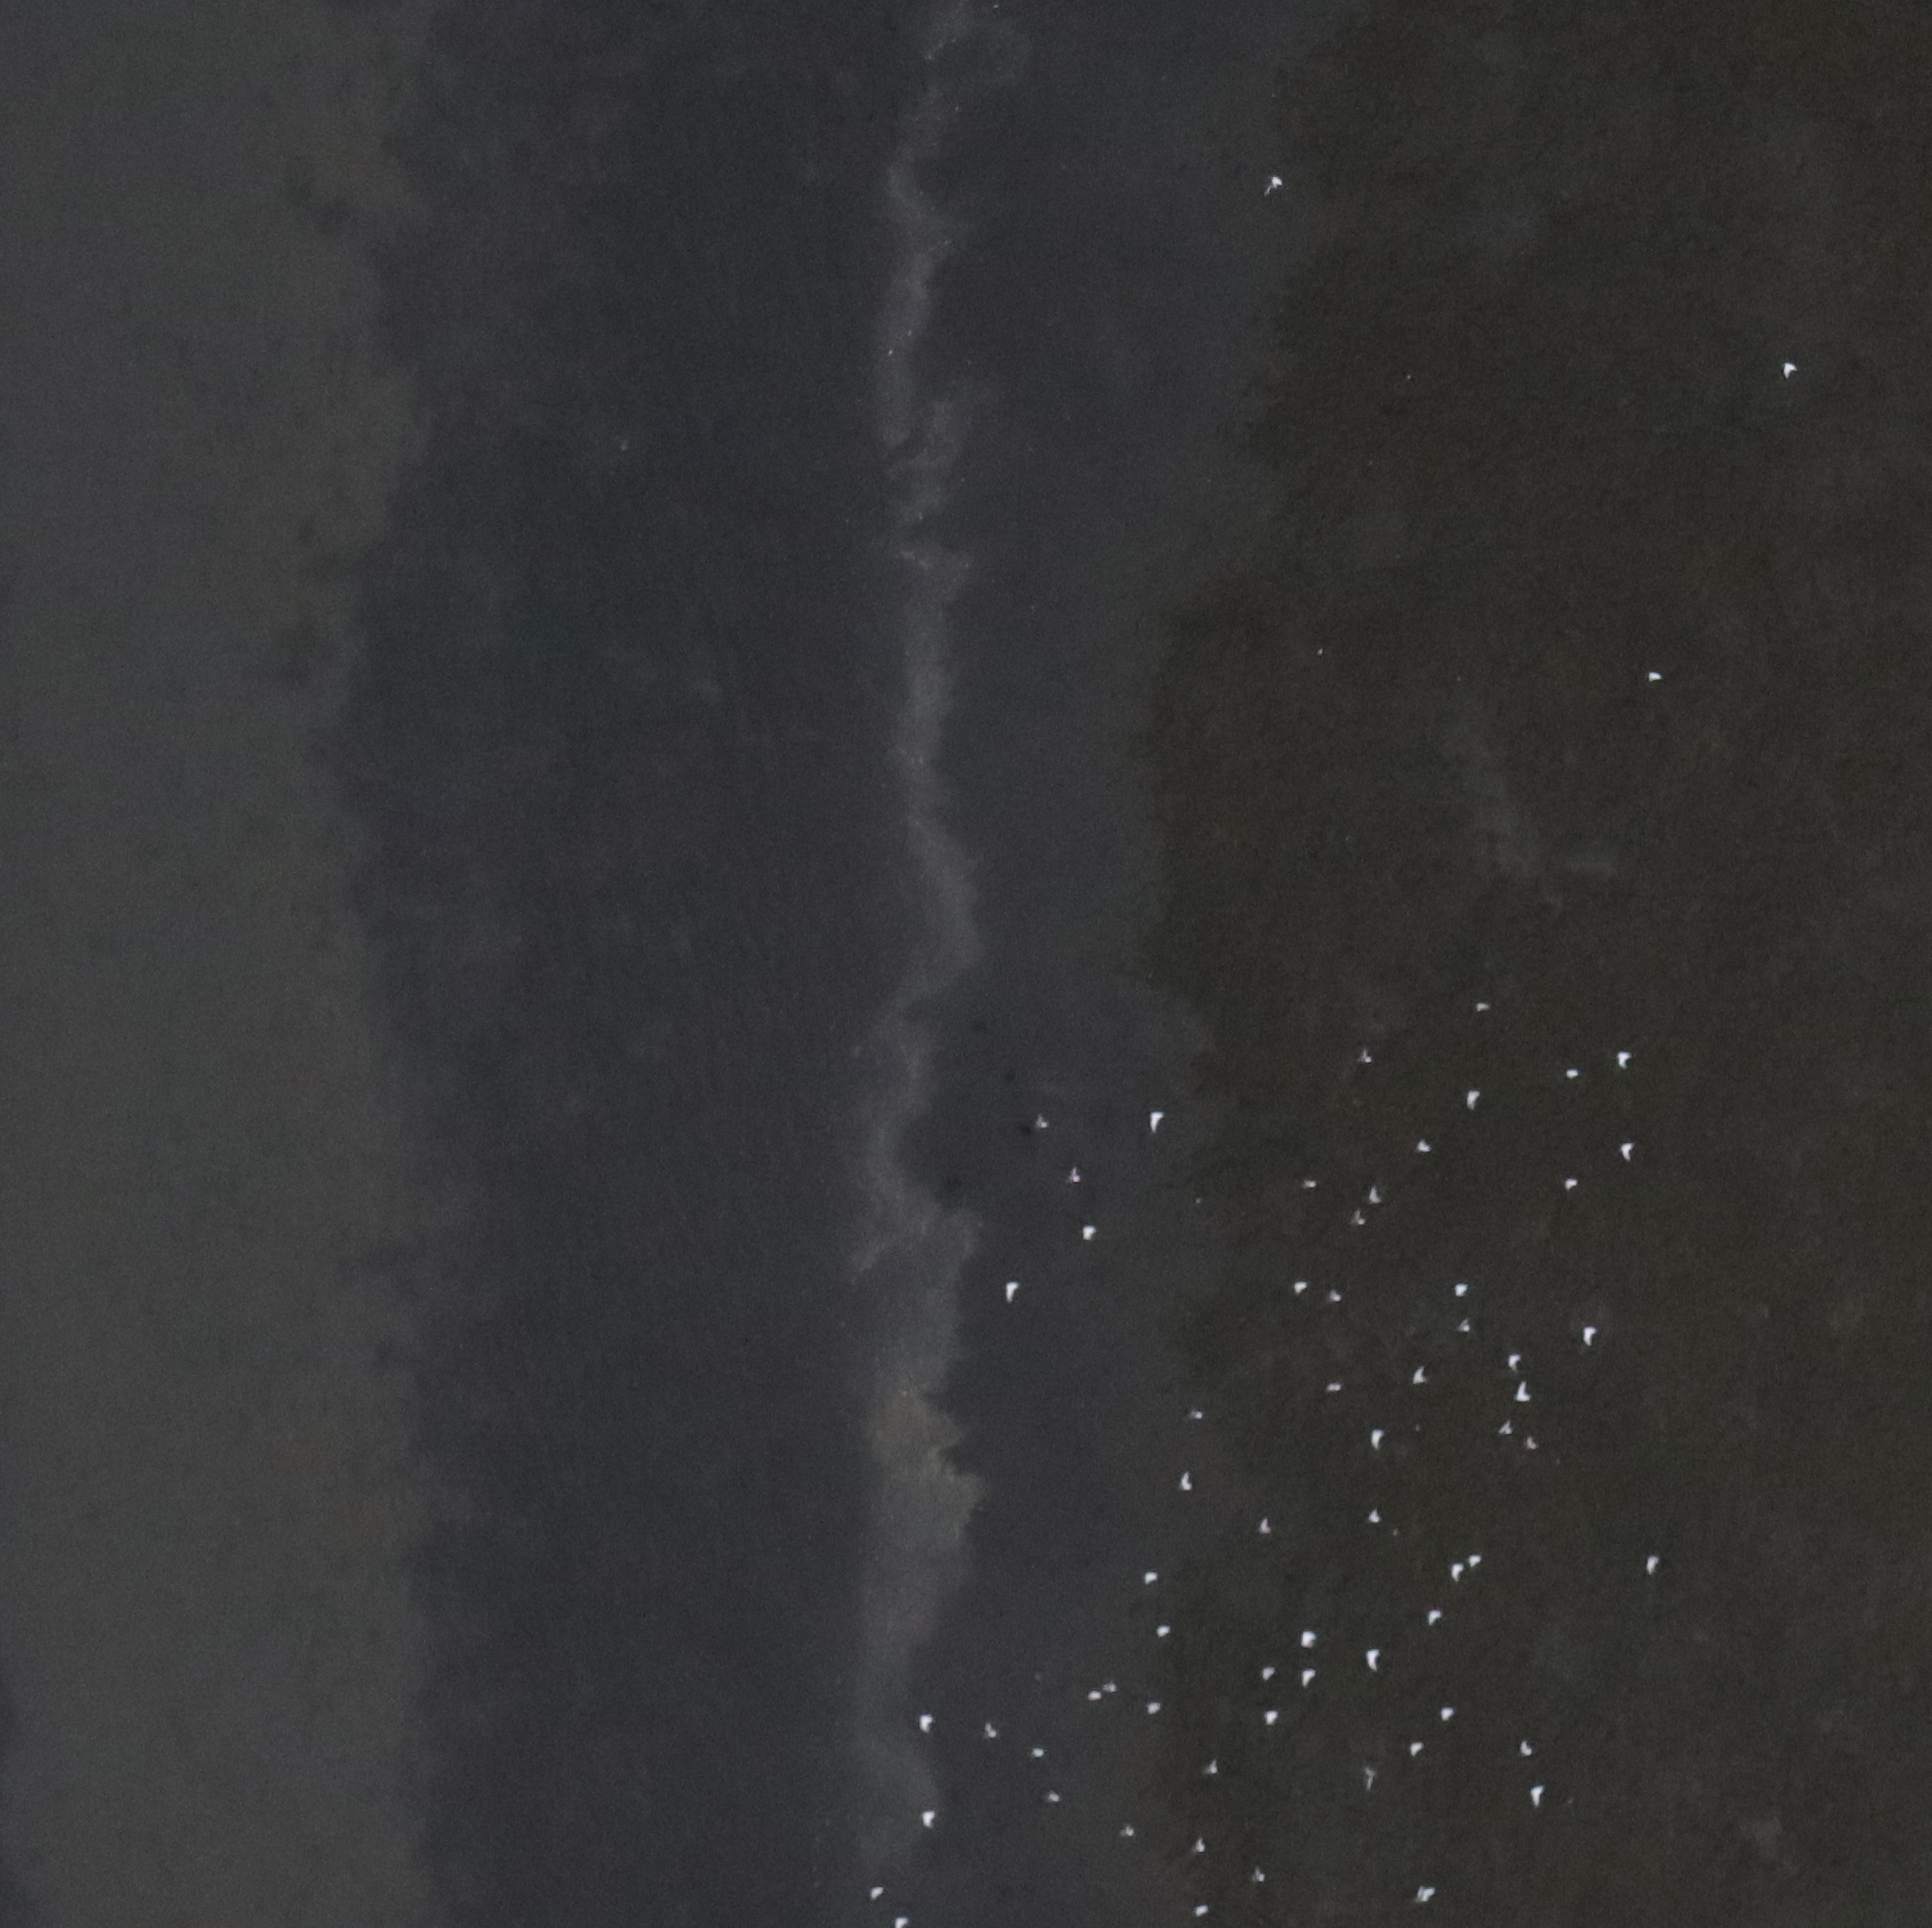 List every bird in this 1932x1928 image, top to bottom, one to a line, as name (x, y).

other bird (1277, 186)
other bird (1789, 362)
other bird (1659, 675)
other bird (1496, 1010)
other bird (1618, 1052)
other bird (1378, 1059)
other bird (1575, 1079)
other bird (1481, 1099)
other bird (1151, 1112)
other bird (1050, 1126)
other bird (1432, 1145)
other bird (1632, 1148)
other bird (1075, 1179)
other bird (1584, 1182)
other bird (1315, 1184)
other bird (1373, 1188)
other bird (1090, 1224)
other bird (1353, 1225)
other bird (1010, 1280)
other bird (1468, 1280)
other bird (1306, 1287)
other bird (1344, 1297)
other bird (1469, 1314)
other bird (1594, 1336)
other bird (1507, 1360)
other bird (1427, 1372)
other bird (1347, 1382)
other bird (1529, 1398)
other bird (1204, 1425)
other bird (1507, 1428)
other bird (1380, 1433)
other bird (1535, 1444)
other bird (1188, 1492)
other bird (1375, 1527)
other bird (1259, 1541)
other bird (1478, 1544)
other bird (1659, 1562)
other bird (1450, 1564)
other bird (1148, 1582)
other bird (1445, 1615)
other bird (1161, 1621)
other bird (1316, 1638)
other bird (1374, 1658)
other bird (1267, 1665)
other bird (1303, 1683)
other bird (1115, 1692)
other bird (1151, 1696)
other bird (1094, 1698)
other bird (1278, 1714)
other bird (1441, 1714)
other bird (908, 1724)
other bird (986, 1725)
other bird (1526, 1733)
other bird (1031, 1746)
other bird (1411, 1747)
other bird (1214, 1765)
other bird (1375, 1777)
other bird (1051, 1796)
other bird (1539, 1796)
other bird (928, 1820)
other bird (1125, 1836)
other bird (1196, 1847)
other bird (1249, 1875)
other bird (877, 1878)
other bird (1427, 1880)
other bird (901, 1907)
other bird (1204, 1915)